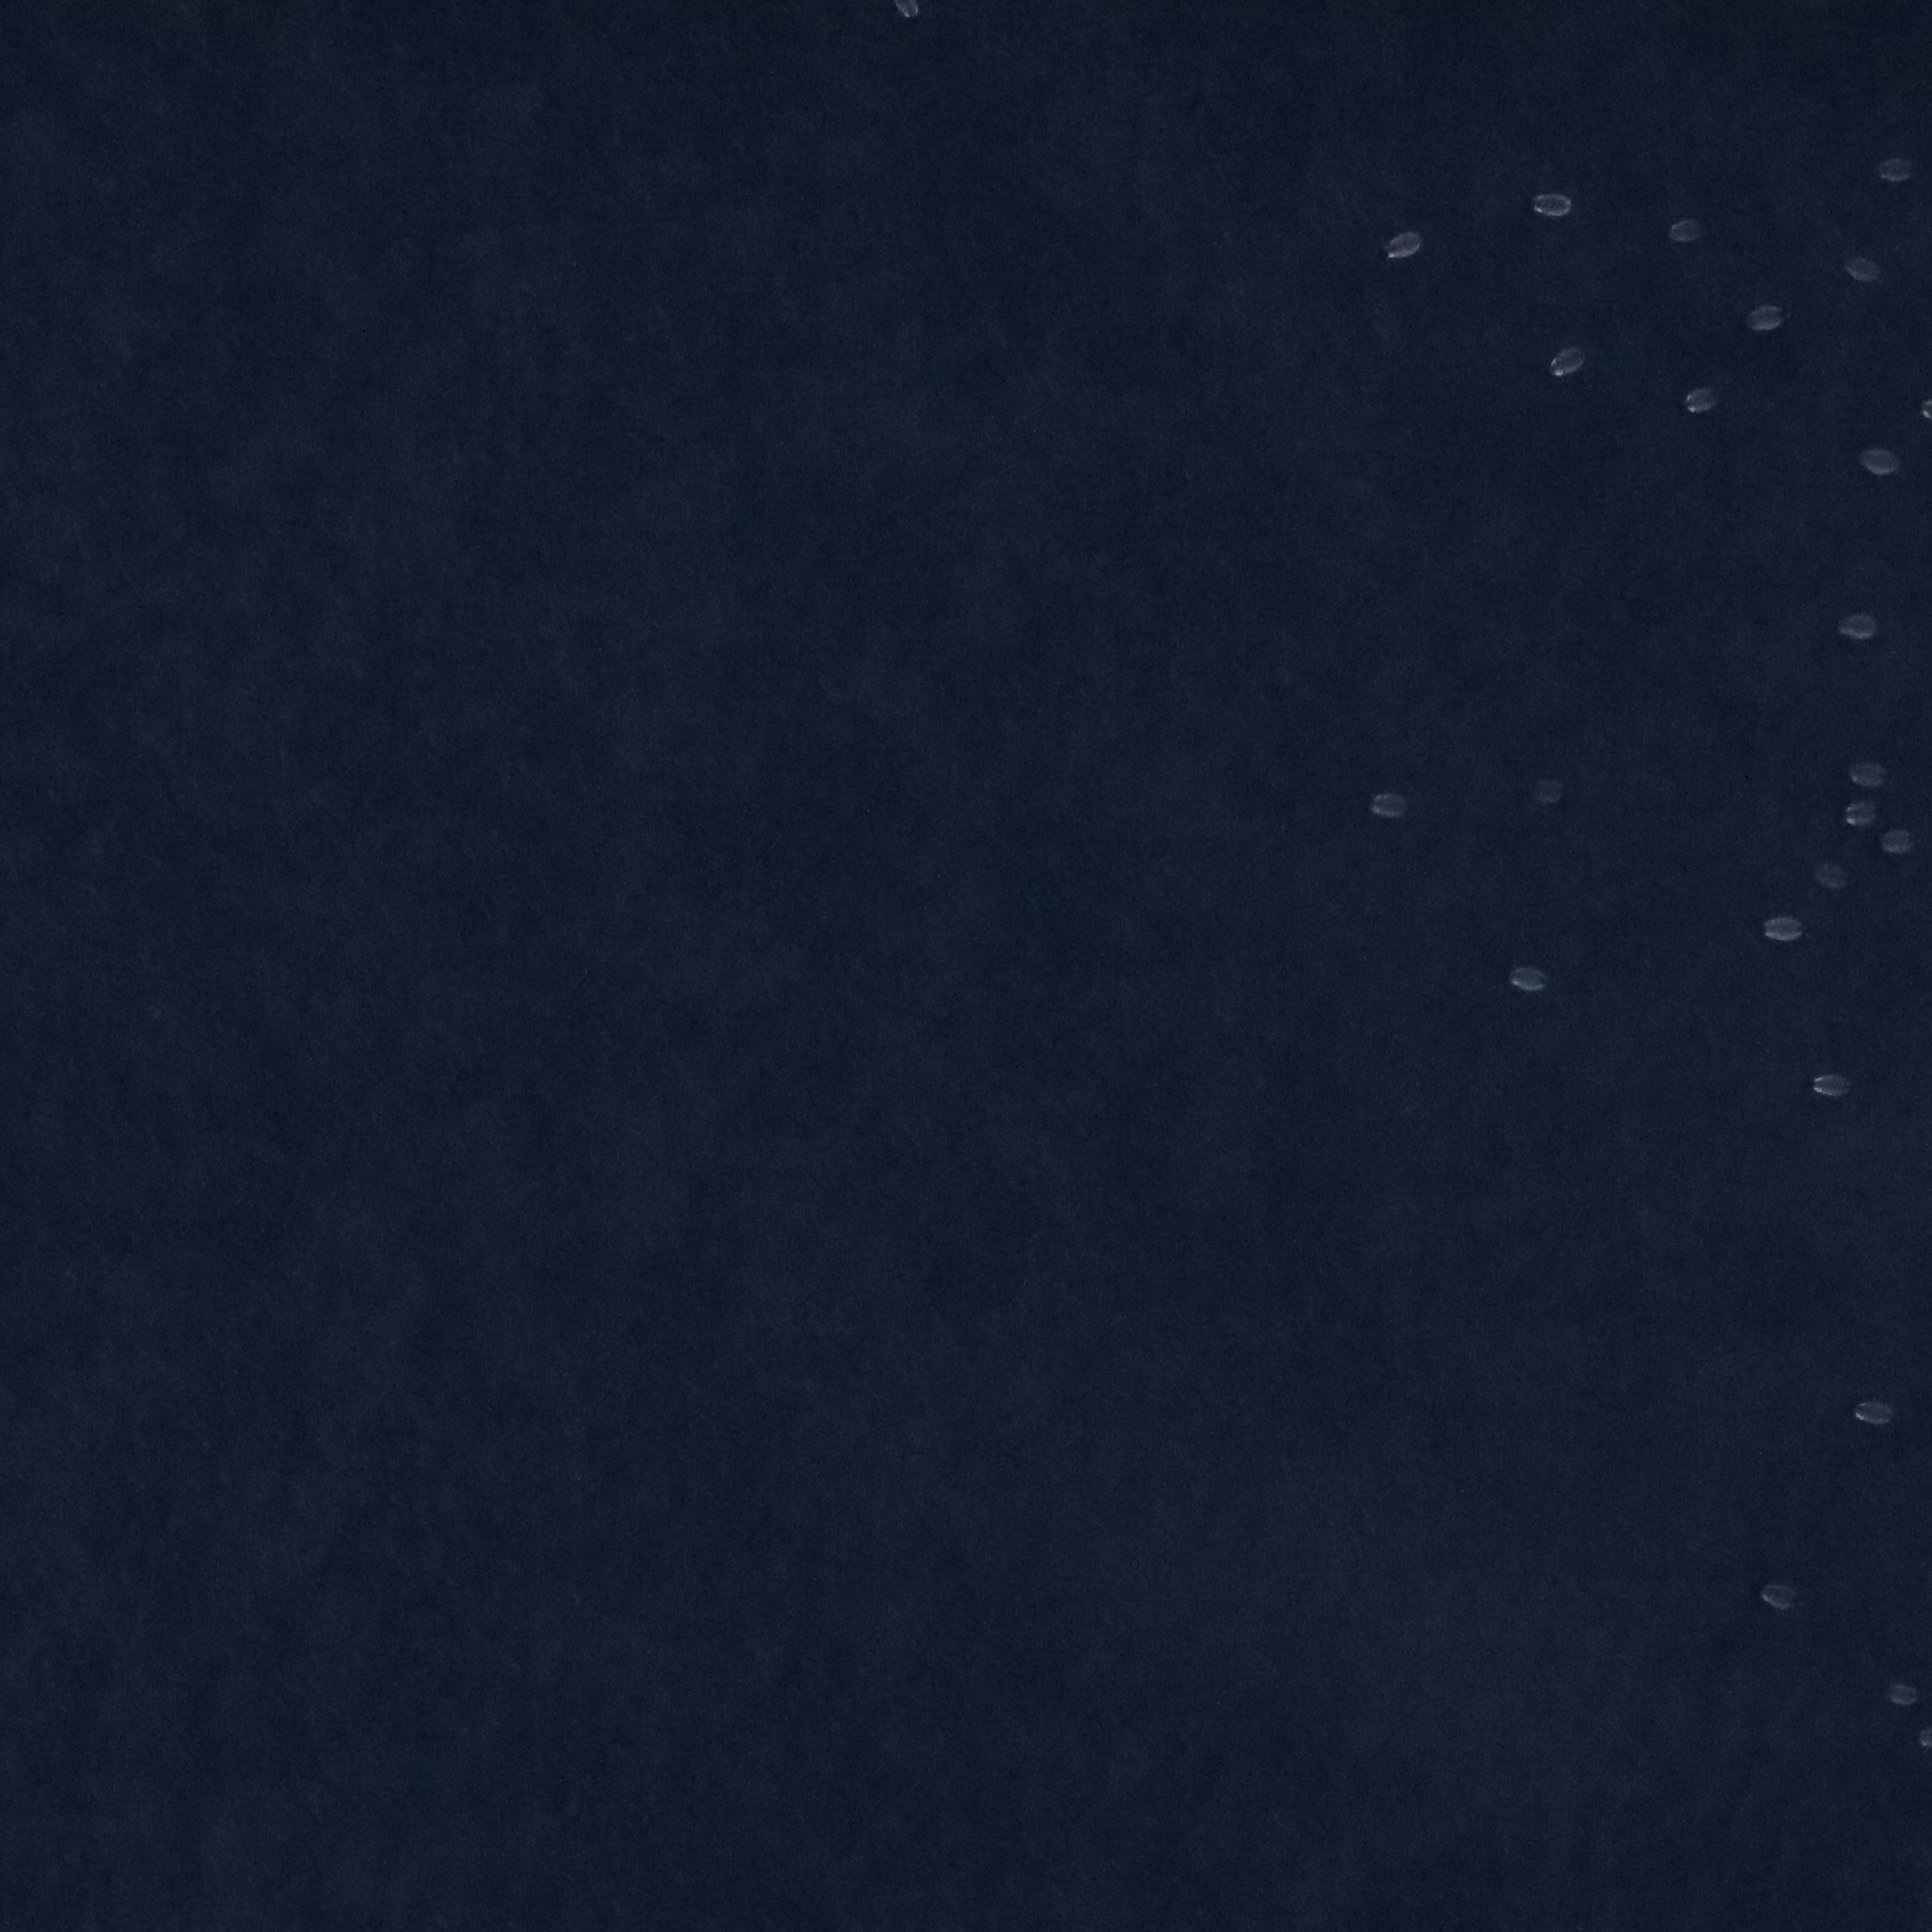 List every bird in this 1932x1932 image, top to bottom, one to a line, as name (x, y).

Canada goose (907, 2)
Canada goose (1893, 167)
Canada goose (1554, 204)
Canada goose (1685, 232)
Canada goose (1402, 246)
Canada goose (1857, 270)
Canada goose (1764, 319)
Canada goose (1569, 361)
Canada goose (1700, 399)
Canada goose (1875, 460)
Canada goose (1858, 625)
Canada goose (1868, 773)
Canada goose (1550, 790)
Canada goose (1390, 802)
Canada goose (1861, 814)
Canada goose (1898, 841)
Canada goose (1833, 878)
Canada goose (1783, 929)
Canada goose (1529, 980)
Canada goose (1829, 1084)
Canada goose (1872, 1408)
Canada goose (1775, 1596)
Canada goose (1903, 1692)